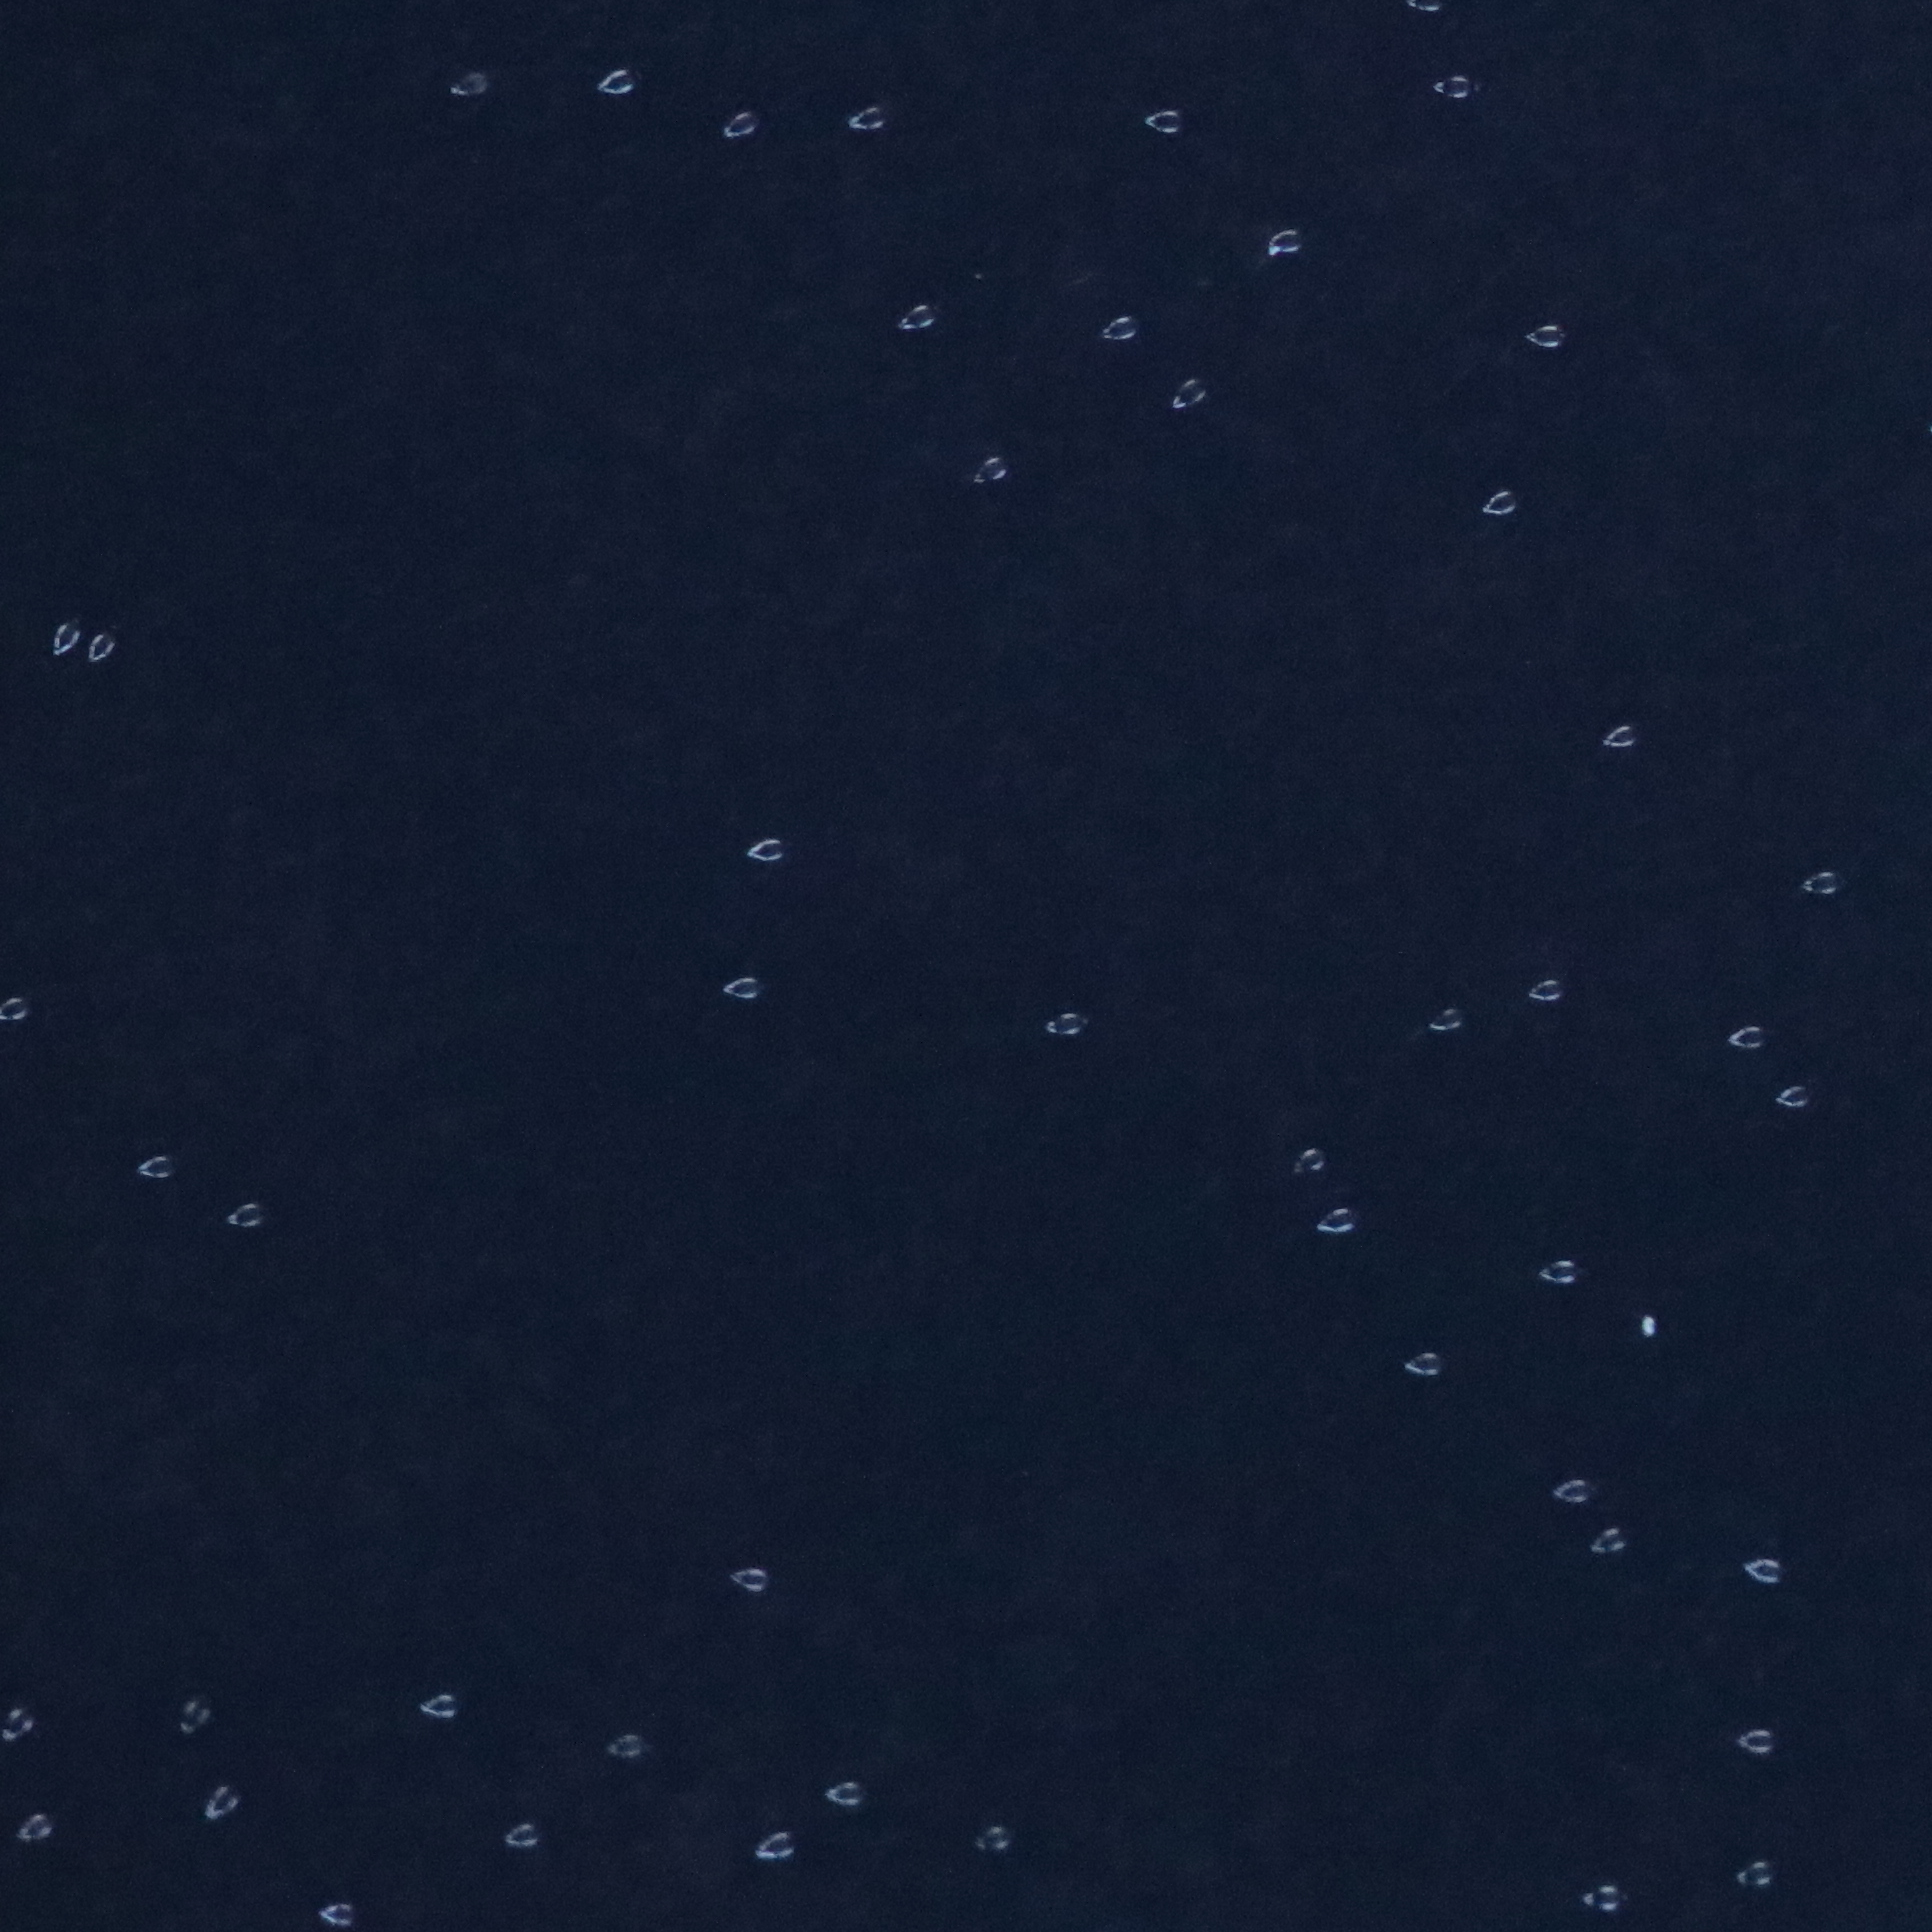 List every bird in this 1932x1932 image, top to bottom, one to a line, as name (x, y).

brant (1430, 1)
brant (619, 81)
brant (469, 85)
brant (1457, 87)
brant (868, 118)
brant (1167, 122)
brant (742, 124)
brant (1287, 241)
brant (922, 316)
brant (1121, 330)
brant (1546, 336)
brant (1192, 392)
brant (991, 469)
brant (1504, 503)
brant (69, 637)
brant (99, 645)
brant (1623, 736)
brant (769, 851)
brant (1825, 883)
brant (745, 989)
brant (1548, 989)
brant (12, 1008)
brant (1448, 1020)
brant (1070, 1024)
brant (1751, 1038)
brant (1796, 1096)
brant (1311, 1161)
brant (159, 1166)
brant (249, 1215)
brant (1338, 1220)
brant (1562, 1273)
brant (1641, 1326)
brant (1425, 1364)
brant (1572, 1490)
brant (1607, 1541)
brant (1766, 1570)
brant (755, 1578)
brant (443, 1705)
brant (194, 1711)
brant (14, 1724)
brant (1757, 1742)
brant (632, 1745)
brant (849, 1793)
brant (222, 1800)
brant (36, 1827)
brant (525, 1836)
brant (998, 1837)
brant (779, 1844)
brant (1759, 1875)
brant (1605, 1899)
brant (339, 1913)